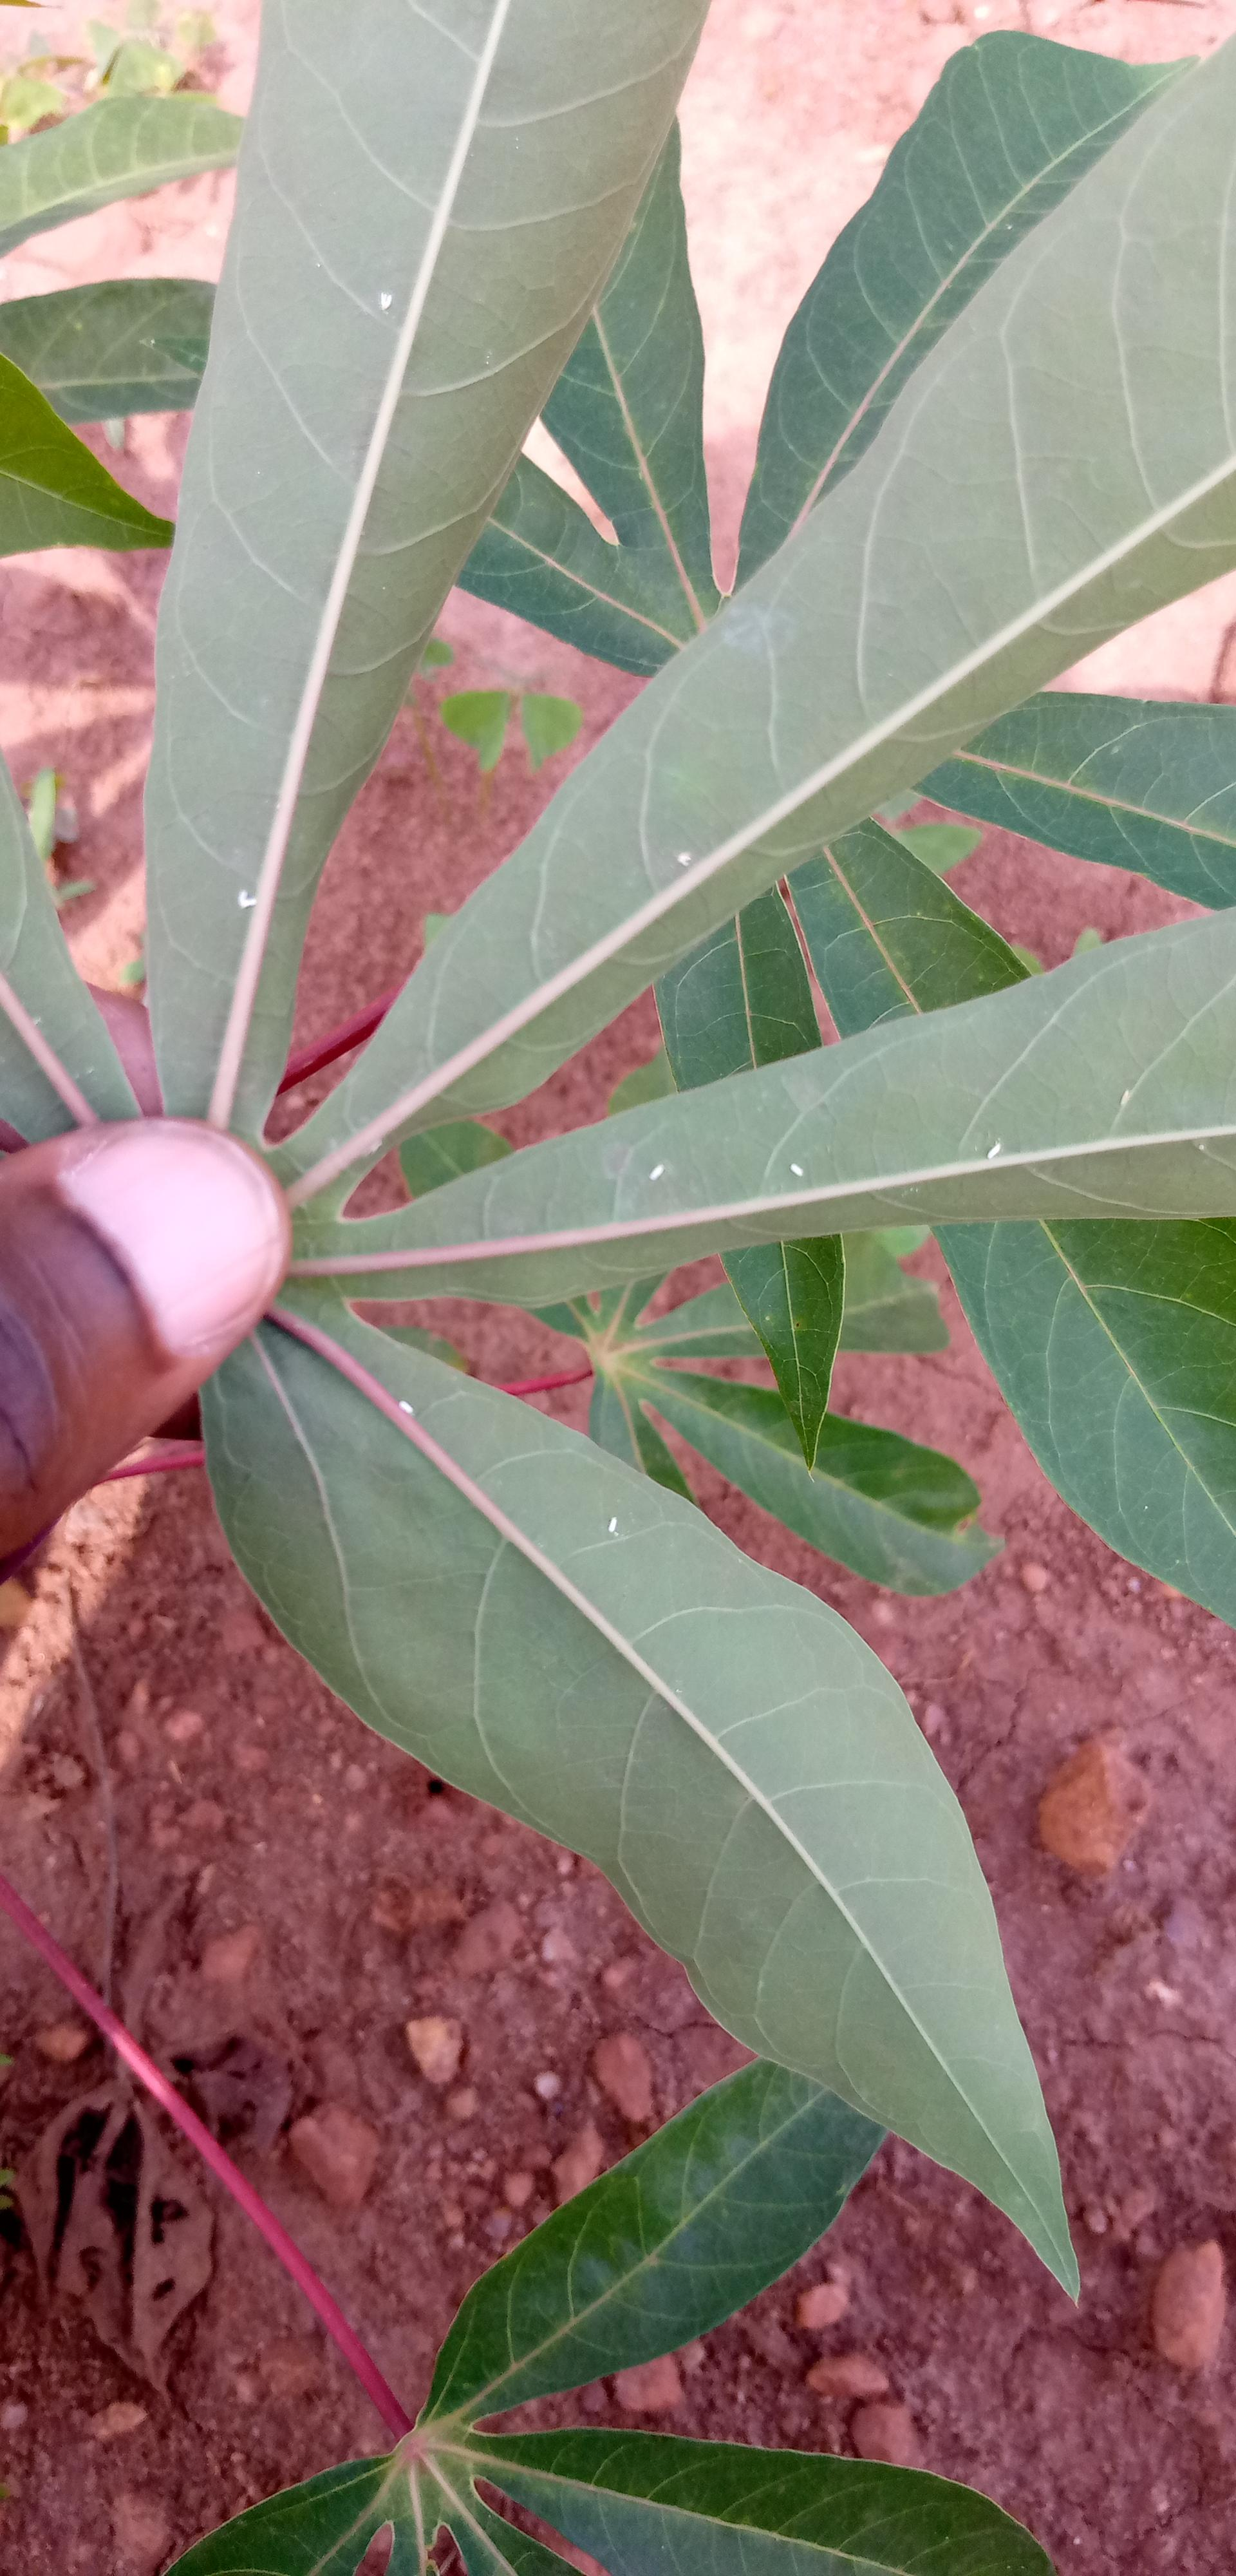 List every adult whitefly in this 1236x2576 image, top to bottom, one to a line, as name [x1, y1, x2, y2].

whitefly [366, 265, 403, 325]
whitefly [659, 848, 707, 875]
whitefly [220, 869, 263, 916]
whitefly [1116, 1077, 1139, 1115]
whitefly [982, 1133, 1010, 1171]
whitefly [636, 1149, 671, 1184]
whitefly [780, 1150, 815, 1184]
whitefly [392, 1382, 420, 1417]
whitefly [592, 1502, 634, 1542]